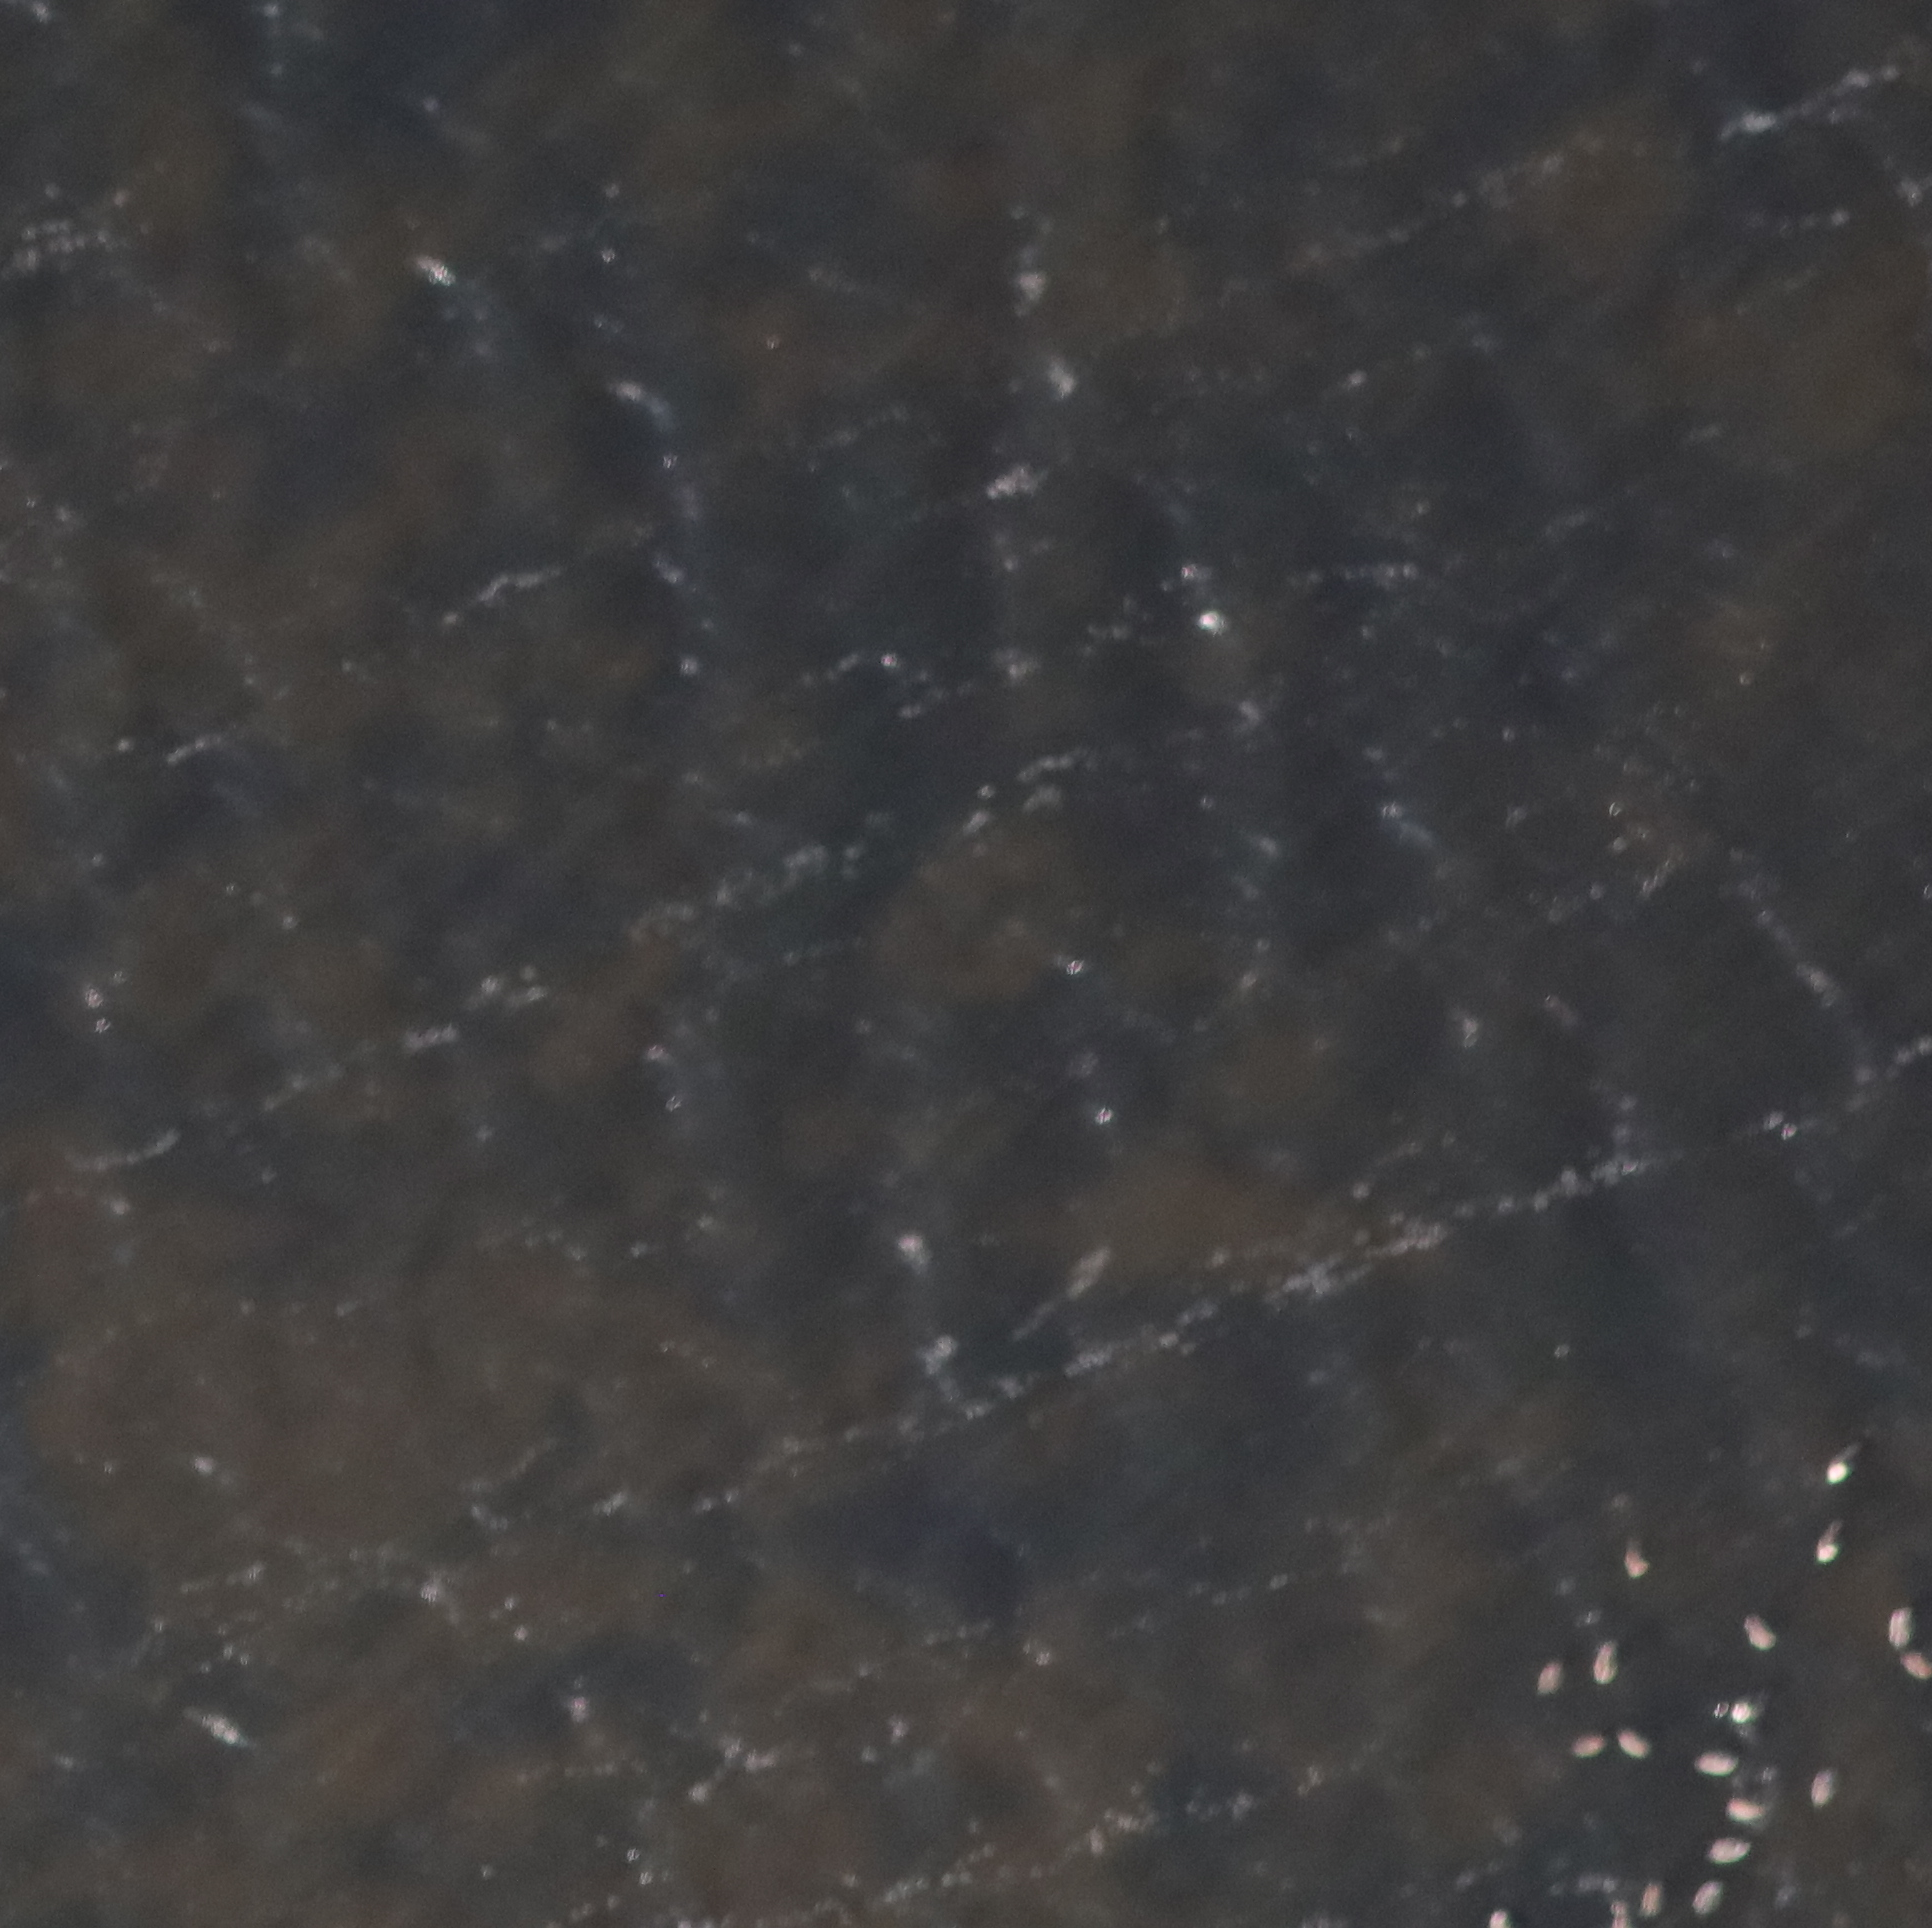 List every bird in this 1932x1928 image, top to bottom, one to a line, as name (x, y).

other bird (1848, 1450)
other bird (1821, 1546)
other bird (1643, 1557)
other bird (1905, 1627)
other bird (1766, 1635)
other bird (1606, 1667)
other bird (1913, 1667)
other bird (1547, 1684)
other bird (1743, 1708)
other bird (1632, 1748)
other bird (1589, 1749)
other bird (1725, 1762)
other bird (1822, 1788)
other bird (1747, 1813)
other bird (1739, 1847)
other bird (1648, 1898)
other bird (1709, 1909)
other bird (1500, 1921)
other bird (1621, 1923)